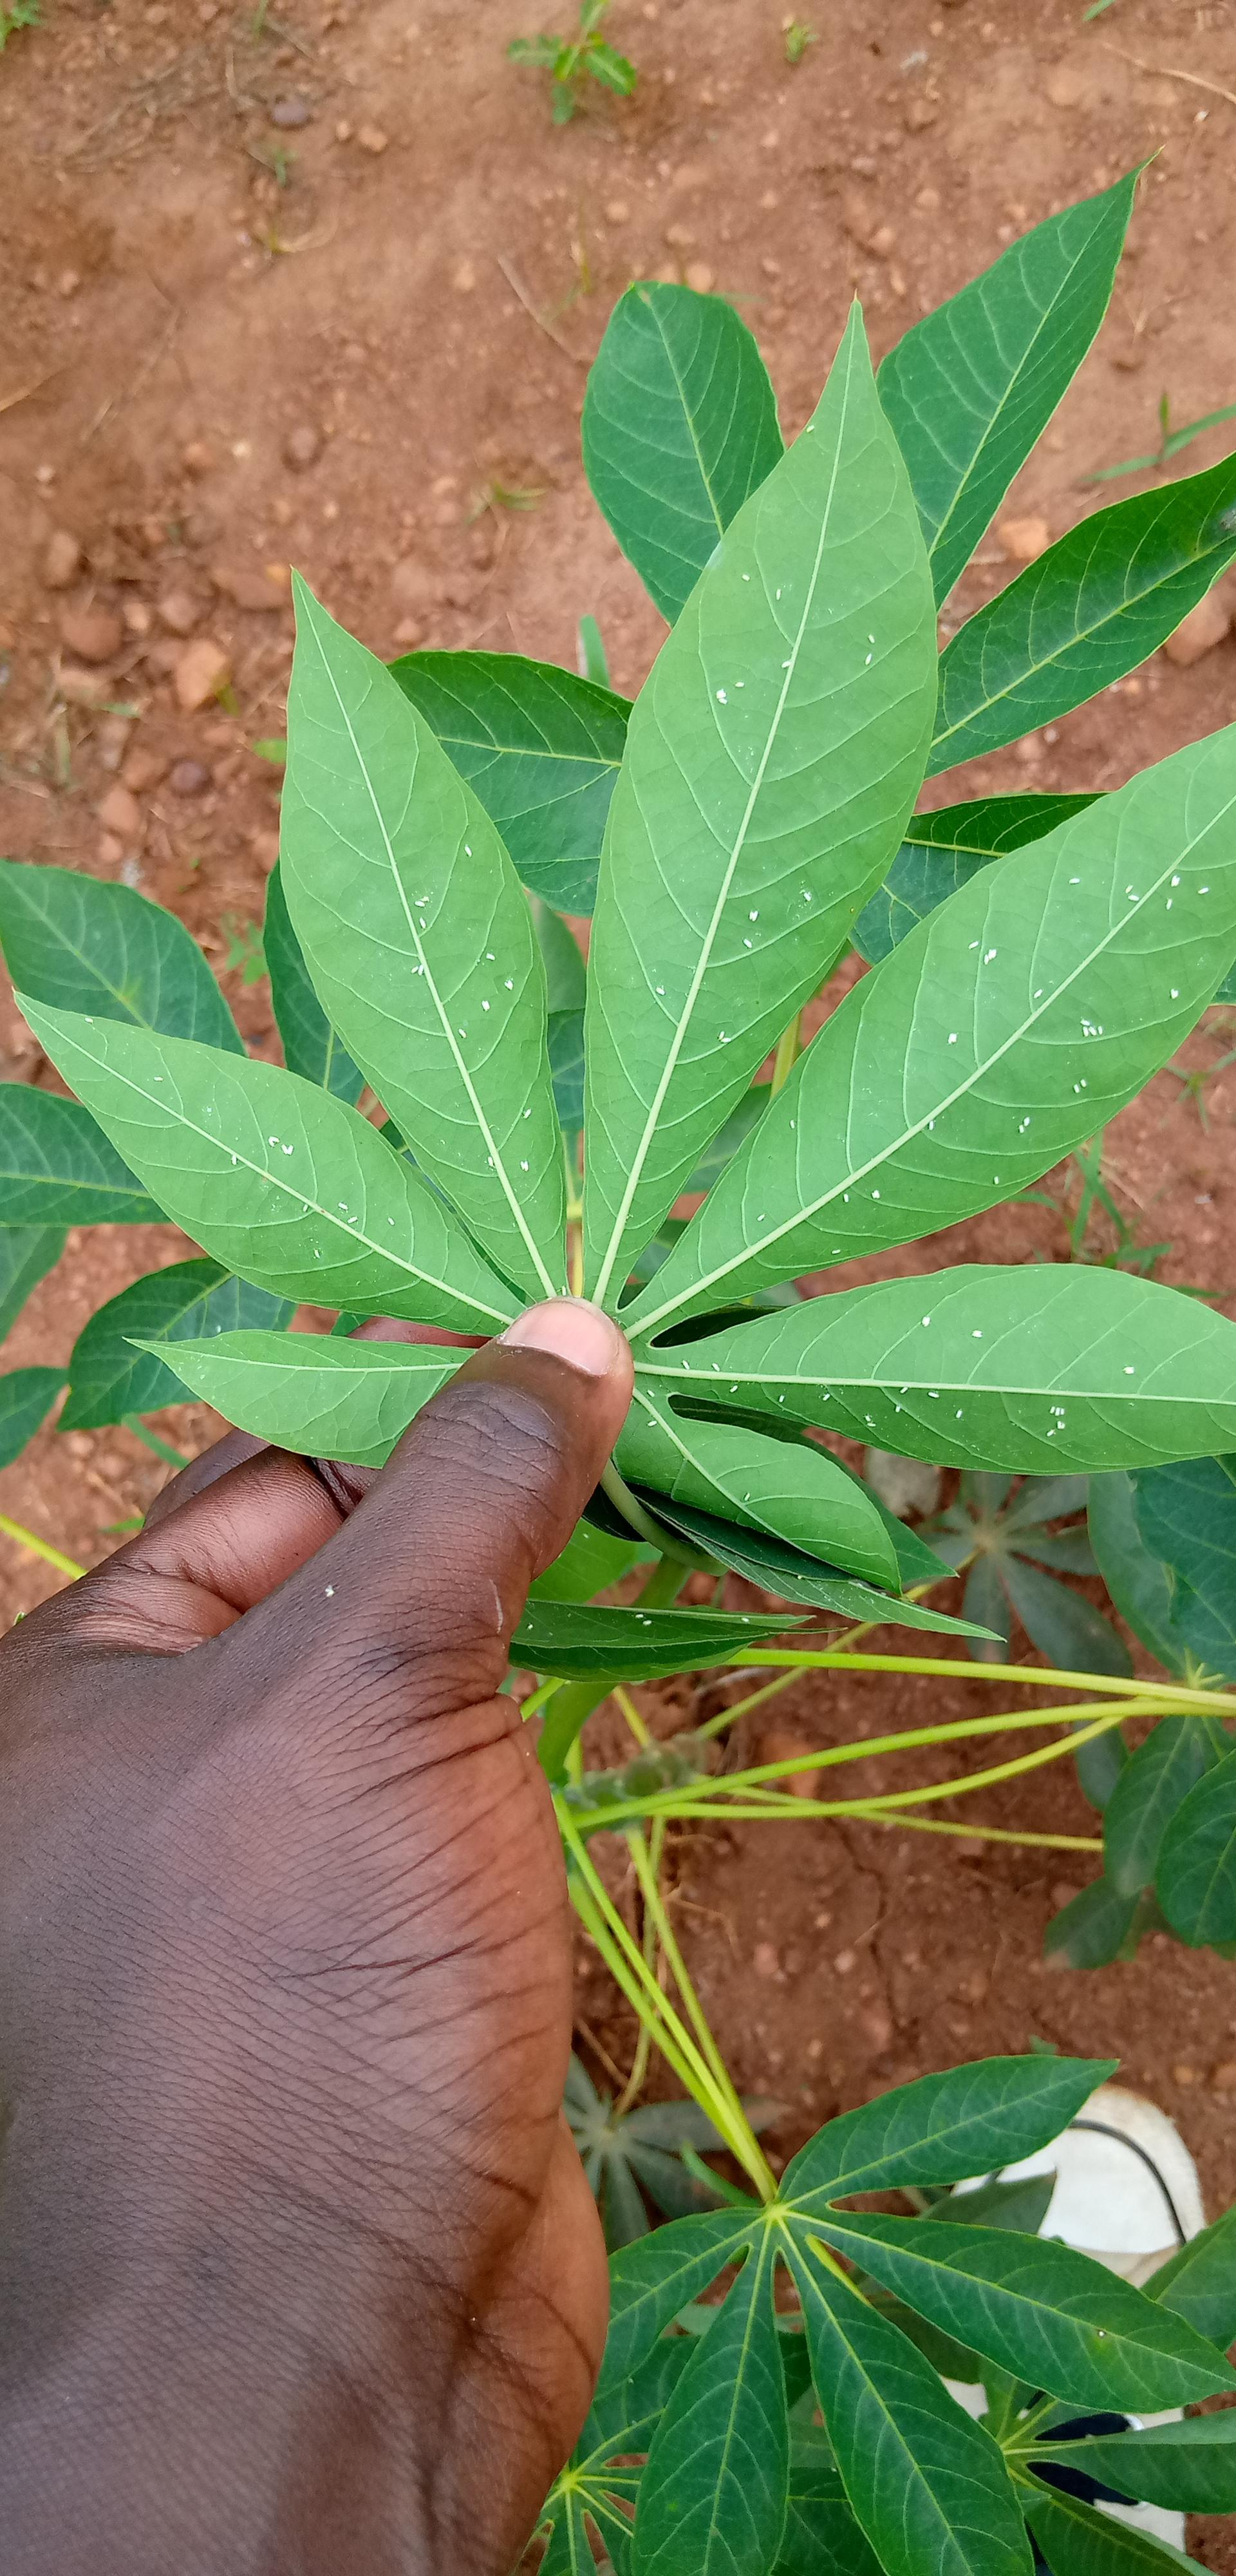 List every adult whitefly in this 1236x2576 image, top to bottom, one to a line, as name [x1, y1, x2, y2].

whitefly [804, 424, 816, 435]
whitefly [741, 573, 753, 582]
whitefly [773, 586, 782, 601]
whitefly [866, 633, 877, 647]
whitefly [863, 652, 872, 667]
whitefly [780, 658, 794, 670]
whitefly [733, 680, 746, 689]
whitefly [715, 687, 725, 696]
whitefly [716, 692, 727, 699]
whitefly [718, 698, 729, 706]
whitefly [462, 844, 475, 859]
whitefly [1170, 875, 1177, 889]
whitefly [1175, 876, 1181, 887]
whitefly [1067, 876, 1081, 885]
whitefly [1124, 882, 1135, 895]
whitefly [1196, 885, 1210, 896]
whitefly [803, 891, 813, 904]
whitefly [1127, 894, 1141, 902]
whitefly [420, 895, 430, 903]
whitefly [1164, 897, 1174, 911]
whitefly [413, 900, 426, 908]
whitefly [748, 910, 754, 921]
whitefly [752, 910, 759, 923]
whitefly [418, 916, 428, 931]
whitefly [742, 937, 753, 950]
whitefly [967, 939, 980, 951]
whitefly [988, 947, 992, 961]
whitefly [992, 947, 997, 961]
whitefly [485, 952, 497, 962]
whitefly [982, 953, 989, 967]
whitefly [418, 963, 424, 977]
whitefly [410, 965, 420, 976]
whitefly [507, 980, 514, 991]
whitefly [503, 981, 512, 991]
whitefly [654, 986, 668, 998]
whitefly [1031, 987, 1044, 1001]
whitefly [1170, 987, 1175, 1000]
whitefly [1175, 990, 1179, 999]
whitefly [481, 999, 488, 1013]
whitefly [484, 999, 491, 1010]
whitefly [83, 1016, 95, 1027]
whitefly [1078, 1018, 1091, 1025]
whitefly [1081, 1025, 1089, 1037]
whitefly [1097, 1025, 1103, 1036]
whitefly [1087, 1025, 1098, 1037]
whitefly [458, 1027, 467, 1040]
whitefly [718, 1030, 726, 1041]
whitefly [947, 1032, 953, 1046]
whitefly [952, 1032, 959, 1044]
whitefly [719, 1037, 733, 1043]
whitefly [151, 1075, 167, 1083]
whitefly [1079, 1077, 1088, 1089]
whitefly [1072, 1084, 1080, 1094]
whitefly [521, 1108, 535, 1121]
whitefly [1023, 1115, 1031, 1126]
whitefly [787, 1118, 798, 1130]
whitefly [928, 1118, 935, 1132]
whitefly [1018, 1124, 1026, 1135]
whitefly [268, 1135, 281, 1144]
whitefly [268, 1138, 276, 1149]
whitefly [280, 1143, 287, 1155]
whitefly [287, 1143, 294, 1157]
whitefly [230, 1153, 239, 1168]
whitefly [486, 1155, 494, 1169]
whitefly [519, 1159, 525, 1170]
whitefly [524, 1159, 531, 1174]
whitefly [991, 1174, 1002, 1186]
whitefly [874, 1188, 881, 1200]
whitefly [870, 1190, 876, 1200]
whitefly [842, 1192, 850, 1203]
whitefly [337, 1200, 349, 1211]
whitefly [301, 1202, 310, 1214]
whitefly [755, 1211, 768, 1223]
whitefly [346, 1215, 359, 1225]
whitefly [386, 1216, 397, 1227]
whitefly [313, 1248, 321, 1260]
whitefly [830, 1248, 841, 1255]
whitefly [560, 1283, 568, 1298]
whitefly [921, 1316, 927, 1326]
whitefly [924, 1316, 931, 1328]
whitefly [972, 1329, 984, 1334]
whitefly [971, 1333, 983, 1339]
whitefly [680, 1358, 691, 1371]
whitefly [711, 1361, 722, 1372]
whitefly [1121, 1366, 1136, 1370]
whitefly [1123, 1370, 1135, 1375]
whitefly [728, 1383, 739, 1394]
whitefly [899, 1385, 909, 1394]
whitefly [645, 1388, 658, 1400]
whitefly [926, 1390, 940, 1399]
whitefly [821, 1391, 832, 1401]
whitefly [778, 1392, 786, 1405]
whitefly [894, 1403, 901, 1414]
whitefly [1049, 1405, 1056, 1415]
whitefly [1054, 1406, 1061, 1417]
whitefly [1060, 1406, 1066, 1416]
whitefly [954, 1407, 964, 1420]
whitefly [863, 1414, 872, 1422]
whitefly [644, 1419, 660, 1428]
whitefly [1056, 1419, 1061, 1430]
whitefly [865, 1421, 877, 1428]
whitefly [1061, 1421, 1067, 1430]
whitefly [1045, 1428, 1056, 1439]
whitefly [743, 1491, 753, 1502]
whitefly [633, 1612, 645, 1620]
whitefly [740, 1616, 751, 1624]
whitefly [641, 1619, 654, 1627]
whitefly [525, 1621, 534, 1633]